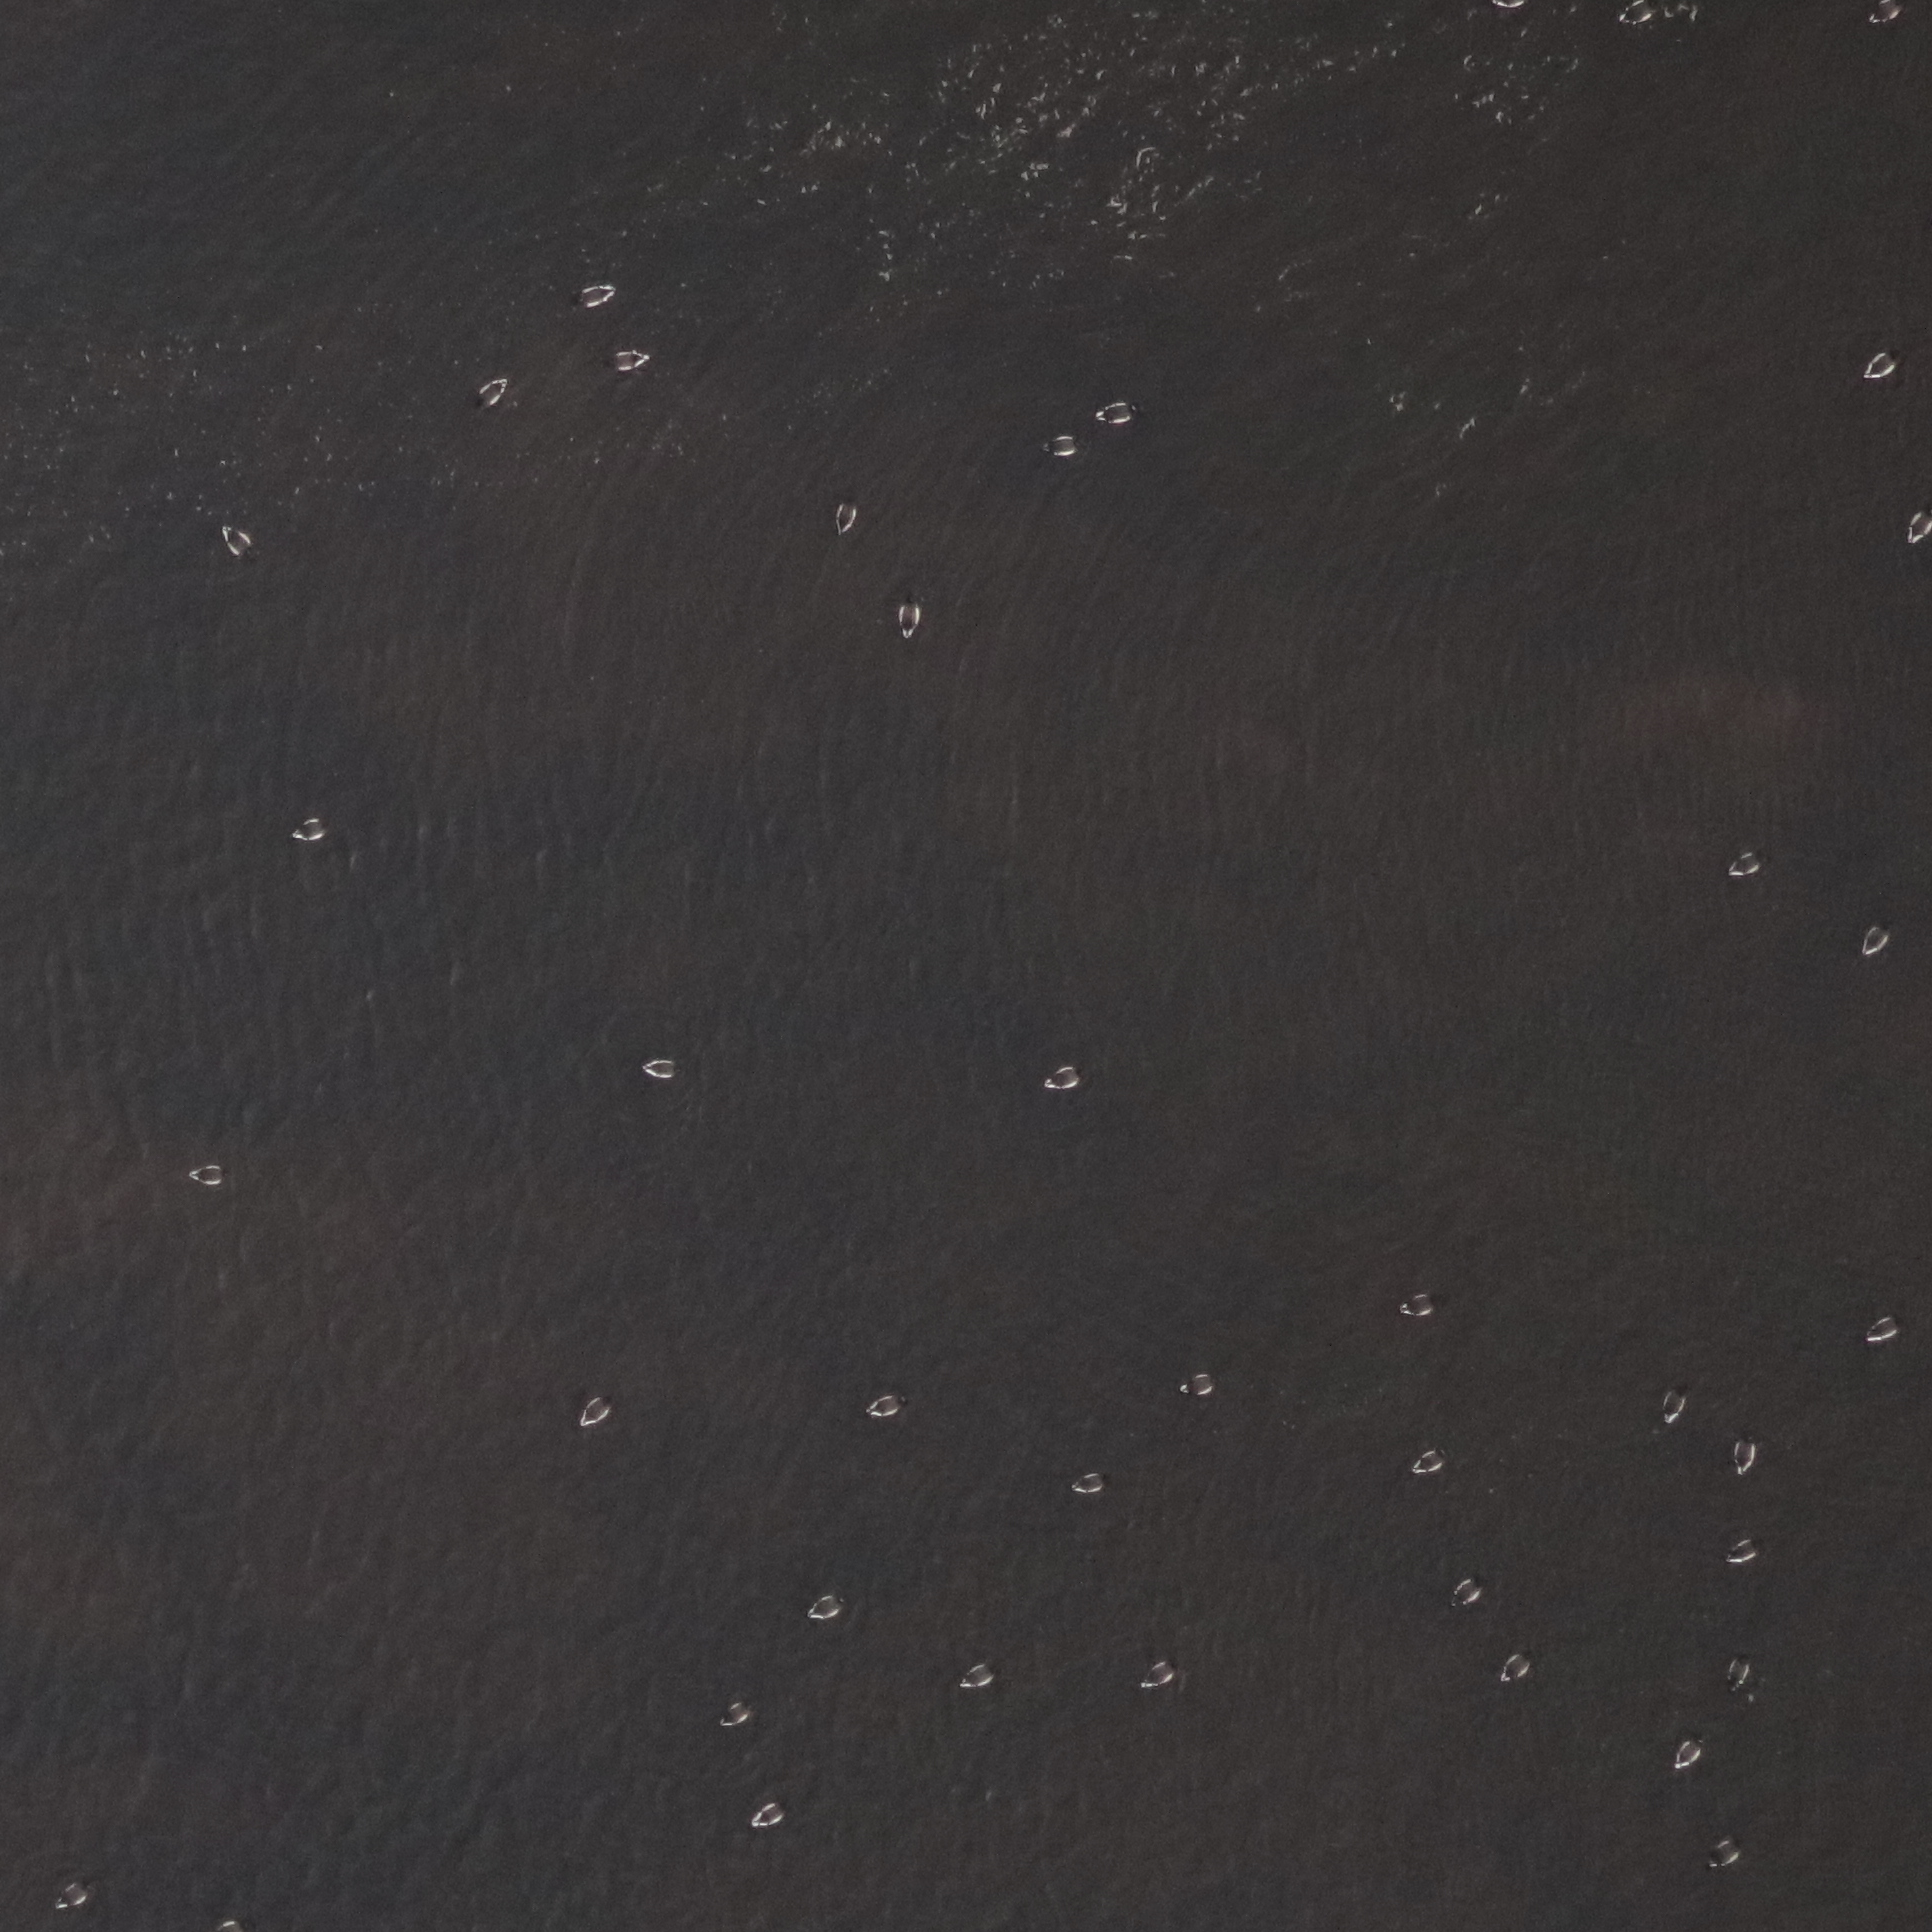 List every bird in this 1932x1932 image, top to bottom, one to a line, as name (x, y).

brant (1885, 9)
brant (1637, 15)
brant (594, 295)
brant (629, 363)
brant (1882, 366)
brant (490, 394)
brant (1116, 414)
brant (1064, 447)
brant (845, 516)
brant (1922, 525)
brant (237, 542)
brant (911, 616)
brant (311, 831)
brant (1746, 864)
brant (1877, 939)
brant (661, 1069)
brant (1065, 1079)
brant (211, 1176)
brant (1420, 1304)
brant (1884, 1330)
brant (1199, 1386)
brant (1675, 1405)
brant (889, 1406)
brant (595, 1412)
brant (1745, 1455)
brant (1431, 1461)
brant (1093, 1484)
brant (1744, 1551)
brant (1467, 1592)
brant (826, 1607)
brant (1517, 1666)
brant (1739, 1674)
brant (1160, 1675)
brant (979, 1677)
brant (737, 1715)
brant (1689, 1753)
brant (769, 1815)
brant (1726, 1854)
brant (75, 1895)